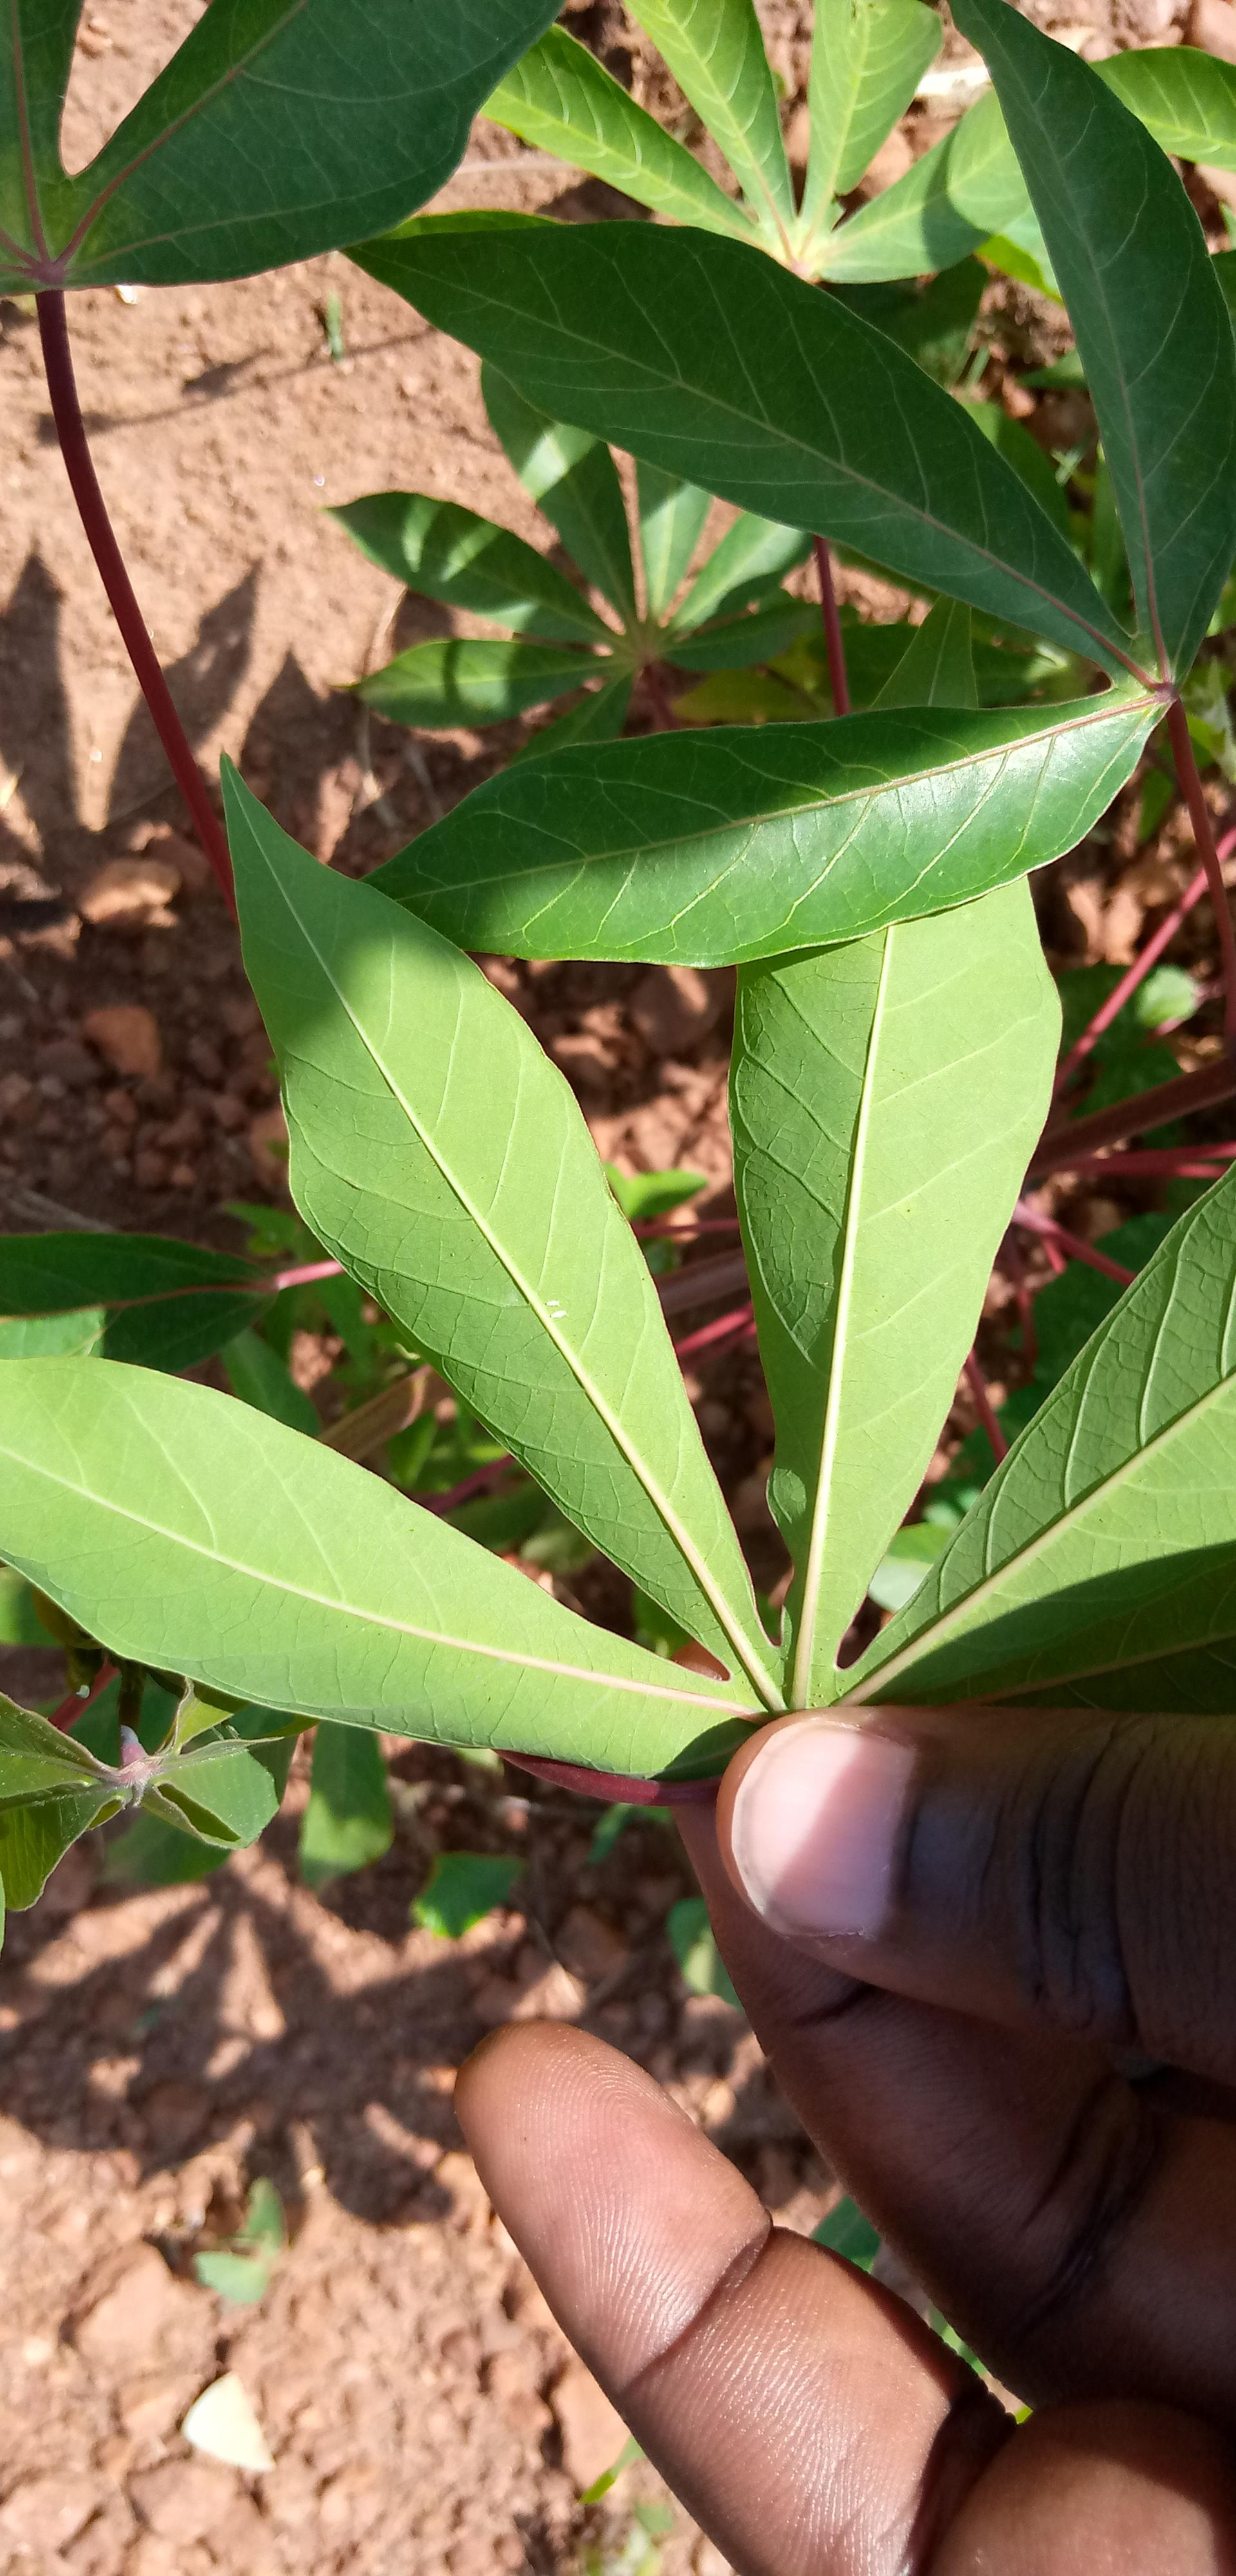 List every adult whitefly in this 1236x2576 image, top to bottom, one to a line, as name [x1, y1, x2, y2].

whitefly [543, 1296, 568, 1307]
whitefly [548, 1309, 570, 1322]